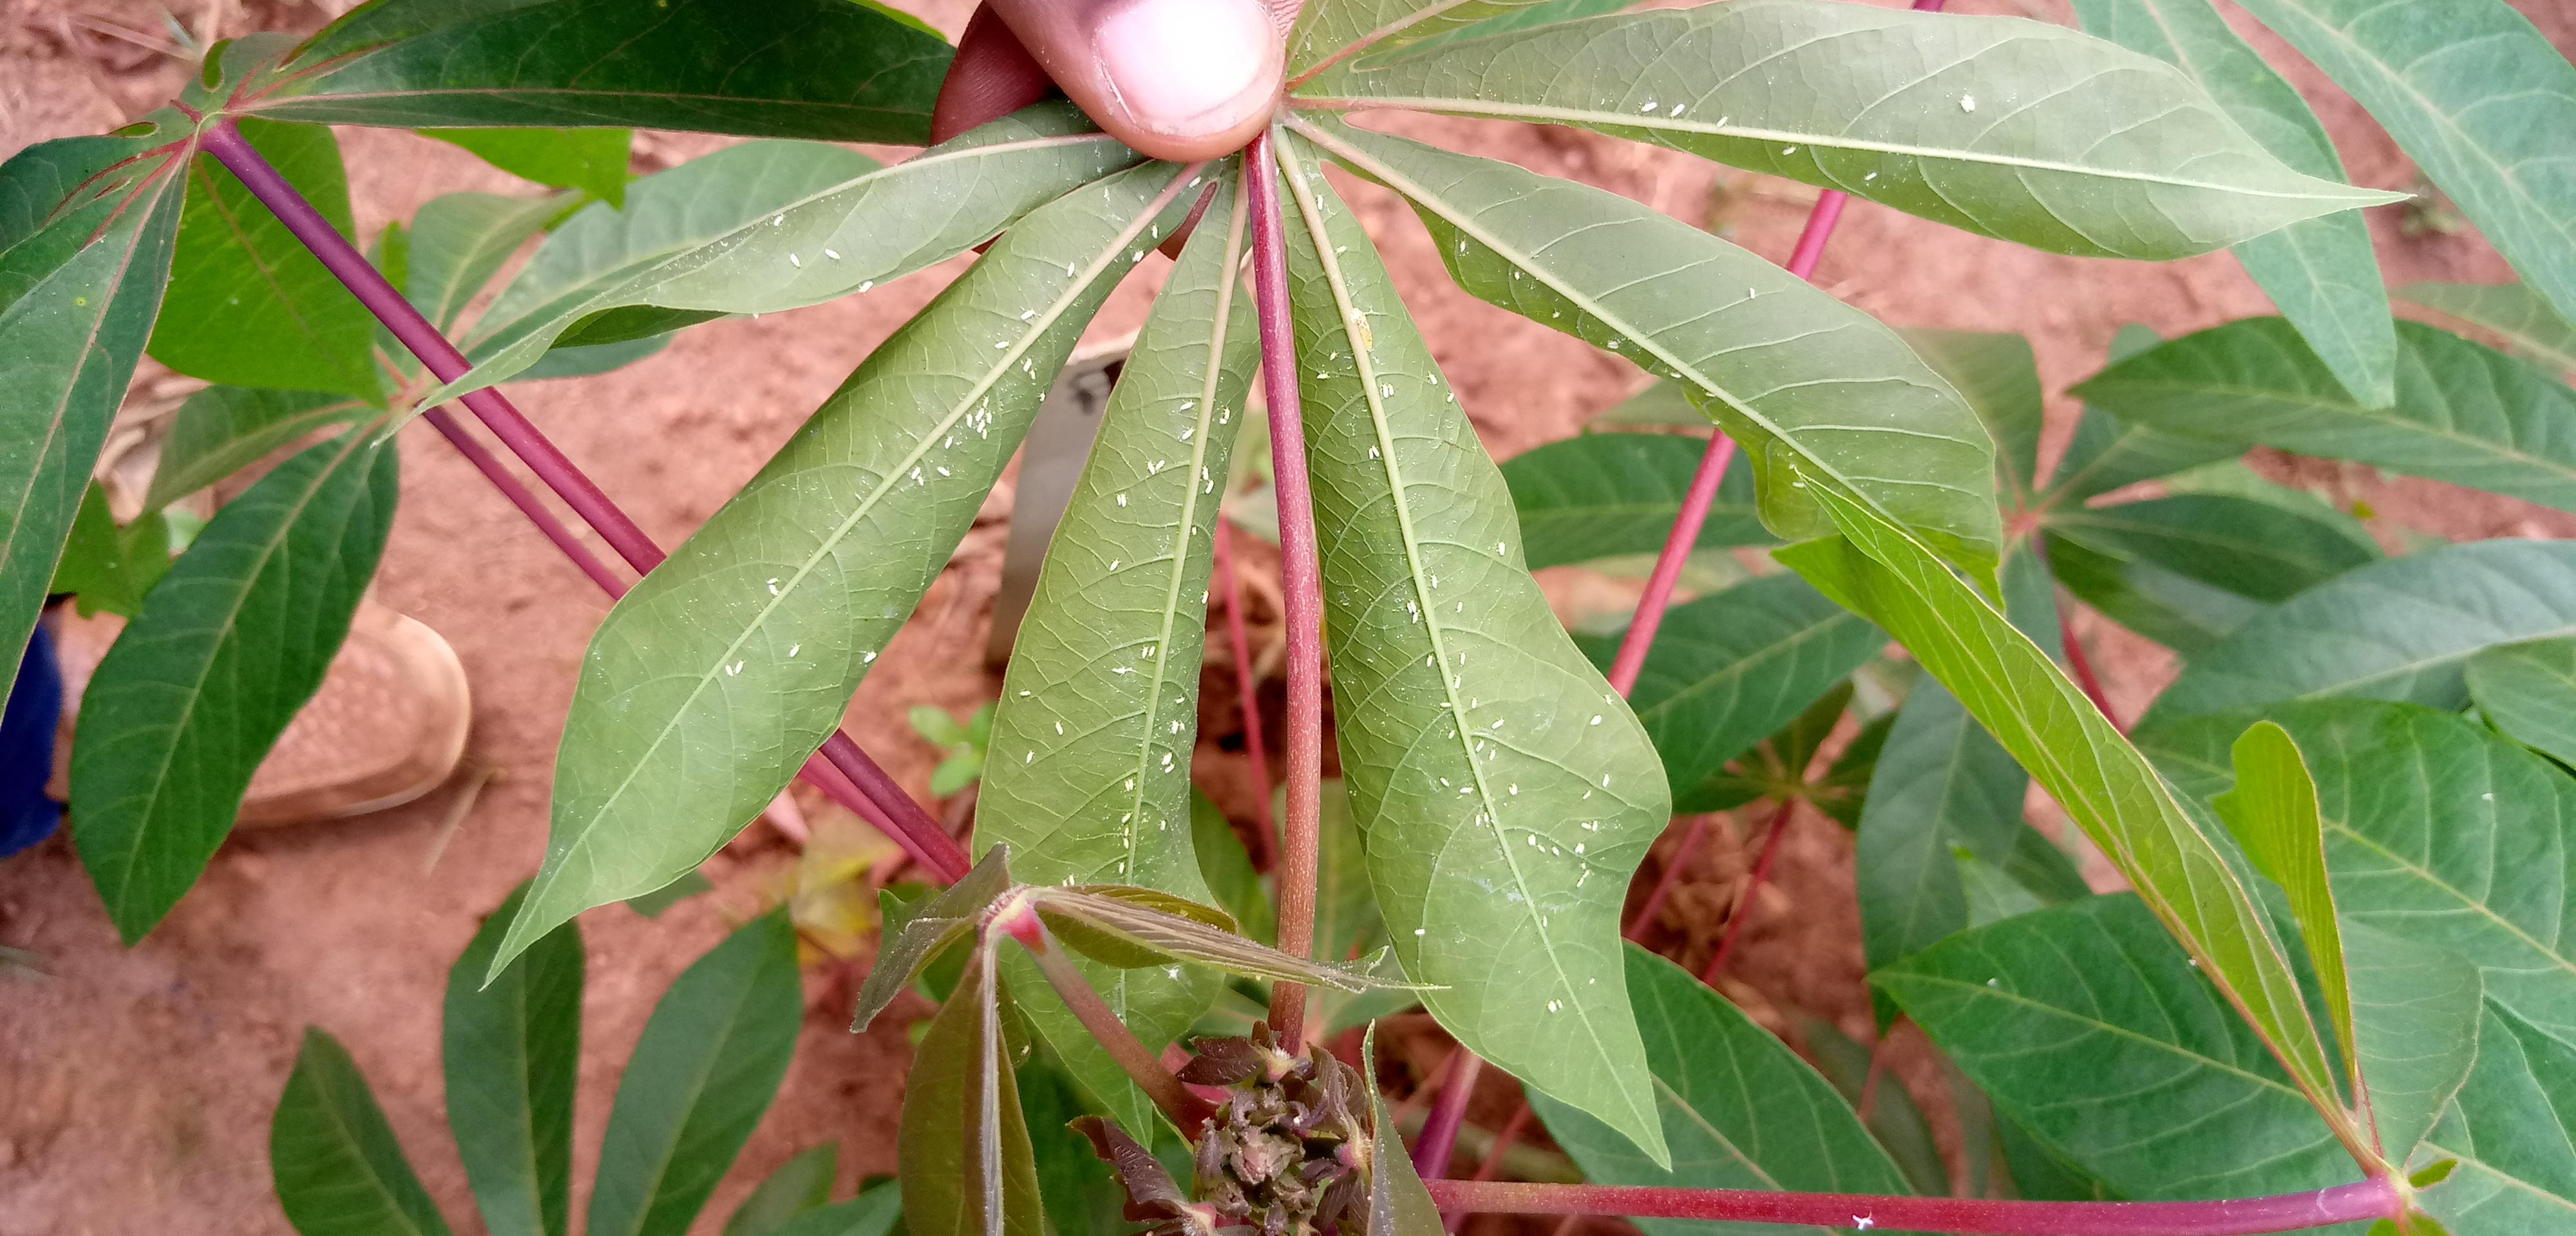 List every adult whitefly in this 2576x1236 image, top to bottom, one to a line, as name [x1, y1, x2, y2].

whitefly [1956, 81, 1980, 123]
whitefly [1665, 90, 1691, 133]
whitefly [1634, 92, 1676, 131]
whitefly [1719, 97, 1748, 135]
whitefly [1772, 123, 1812, 165]
whitefly [1851, 164, 1889, 197]
whitefly [1183, 167, 1242, 204]
whitefly [1303, 187, 1334, 219]
whitefly [771, 202, 790, 232]
whitefly [1144, 210, 1165, 245]
whitefly [1448, 226, 1483, 257]
whitefly [820, 232, 861, 265]
whitefly [1329, 232, 1352, 265]
whitefly [782, 239, 810, 281]
whitefly [1058, 248, 1086, 287]
whitefly [852, 261, 883, 302]
whitefly [1507, 263, 1535, 289]
whitefly [1735, 263, 1777, 303]
whitefly [1012, 294, 1050, 333]
whitefly [1549, 296, 1575, 326]
whitefly [1604, 316, 1629, 357]
whitefly [990, 326, 1018, 357]
whitefly [1323, 344, 1350, 373]
whitefly [1014, 348, 1036, 380]
whitefly [1421, 355, 1437, 384]
whitefly [1314, 360, 1332, 392]
whitefly [1669, 360, 1693, 388]
whitefly [1380, 375, 1397, 408]
whitefly [1435, 375, 1459, 410]
whitefly [1696, 379, 1720, 410]
whitefly [1176, 386, 1196, 419]
whitefly [1218, 392, 1238, 429]
whitefly [957, 393, 996, 434]
whitefly [970, 395, 1003, 442]
whitefly [1170, 414, 1211, 453]
whitefly [933, 421, 968, 451]
whitefly [1358, 438, 1397, 464]
whitefly [896, 444, 940, 491]
whitefly [933, 447, 960, 474]
whitefly [1146, 451, 1172, 480]
whitefly [1132, 453, 1163, 474]
whitefly [1194, 454, 1222, 493]
whitefly [1194, 458, 1226, 504]
whitefly [905, 462, 940, 496]
whitefly [1108, 482, 1135, 519]
whitefly [1191, 511, 1213, 541]
whitefly [1492, 530, 1516, 563]
whitefly [1101, 552, 1126, 577]
whitefly [760, 556, 793, 601]
whitefly [1424, 563, 1441, 590]
whitefly [760, 565, 791, 598]
whitefly [1191, 579, 1224, 609]
whitefly [1397, 585, 1434, 622]
whitefly [1450, 588, 1466, 616]
whitefly [1397, 594, 1423, 635]
whitefly [852, 631, 895, 668]
whitefly [1137, 633, 1159, 666]
whitefly [779, 635, 820, 664]
whitefly [1141, 637, 1168, 664]
whitefly [710, 638, 754, 680]
whitefly [1415, 640, 1435, 671]
whitefly [1450, 642, 1470, 671]
whitefly [712, 644, 754, 686]
whitefly [1448, 668, 1468, 697]
whitefly [1010, 679, 1037, 702]
whitefly [1457, 688, 1488, 715]
whitefly [1428, 689, 1448, 708]
whitefly [1172, 691, 1191, 717]
whitefly [1159, 699, 1194, 745]
whitefly [1578, 706, 1606, 734]
whitefly [1045, 708, 1071, 740]
whitefly [1443, 710, 1466, 749]
whitefly [1485, 710, 1505, 730]
whitefly [1168, 715, 1198, 741]
whitefly [1468, 727, 1496, 756]
whitefly [1488, 743, 1509, 772]
whitefly [1012, 745, 1041, 771]
whitefly [1159, 745, 1187, 778]
whitefly [1159, 749, 1183, 778]
whitefly [1430, 760, 1454, 789]
whitefly [1454, 760, 1483, 804]
whitefly [1498, 762, 1522, 804]
whitefly [1593, 763, 1621, 800]
whitefly [1575, 765, 1604, 811]
whitefly [1121, 769, 1142, 798]
whitefly [1115, 798, 1139, 826]
whitefly [1470, 802, 1496, 839]
whitefly [1153, 805, 1179, 831]
whitefly [1577, 809, 1603, 844]
whitefly [1527, 822, 1546, 852]
whitefly [1110, 824, 1133, 856]
whitefly [1571, 828, 1597, 856]
whitefly [1544, 830, 1562, 854]
whitefly [1110, 857, 1144, 883]
whitefly [1054, 866, 1095, 895]
whitefly [1539, 897, 1557, 929]
whitefly [1404, 916, 1432, 947]
whitefly [1586, 969, 1603, 995]
whitefly [1533, 988, 1569, 1017]
whitefly [1546, 989, 1564, 1019]